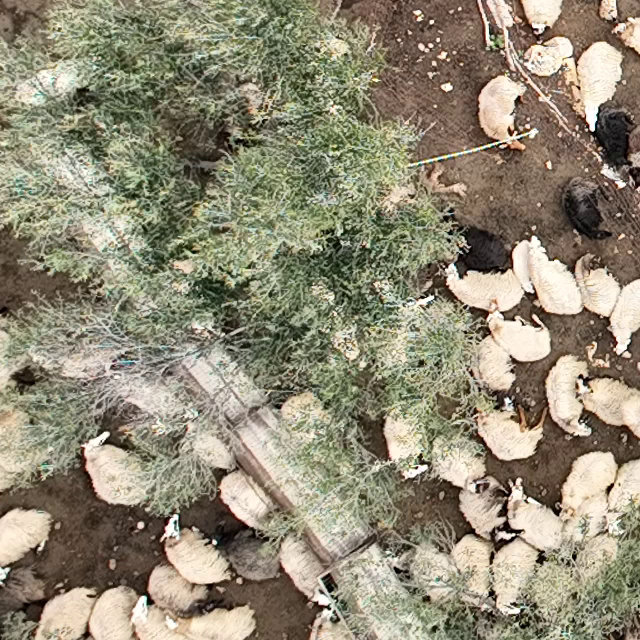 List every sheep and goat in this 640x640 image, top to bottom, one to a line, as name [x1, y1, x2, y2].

sheep [520, 0, 565, 35]
sheep [610, 18, 639, 60]
sheep [577, 42, 622, 129]
sheep [15, 52, 105, 109]
sheep [478, 77, 525, 147]
sheep [600, 103, 634, 168]
sheep [626, 123, 639, 187]
sheep [561, 175, 613, 239]
sheep [441, 207, 507, 270]
sheep [528, 234, 584, 316]
sheep [511, 238, 538, 293]
sheep [575, 254, 620, 319]
sheep [445, 266, 524, 313]
sheep [373, 276, 435, 377]
sheep [611, 276, 639, 355]
sheep [310, 281, 361, 362]
sheep [486, 297, 552, 361]
sheep [2, 330, 32, 389]
sheep [477, 336, 516, 392]
sheep [36, 346, 130, 381]
sheep [545, 356, 592, 436]
sheep [117, 375, 193, 431]
sheep [582, 377, 639, 450]
sheep [281, 390, 331, 453]
sheep [477, 401, 544, 462]
sheep [1, 402, 32, 447]
sheep [380, 403, 428, 477]
sheep [182, 409, 235, 470]
sheep [433, 430, 488, 494]
sheep [80, 433, 150, 507]
sheep [3, 435, 53, 494]
sheep [560, 451, 618, 521]
sheep [603, 456, 639, 531]
sheep [214, 471, 289, 536]
sheep [460, 475, 516, 541]
sheep [507, 478, 564, 552]
sheep [559, 490, 607, 559]
sheep [2, 508, 51, 572]
sheep [159, 514, 231, 583]
sheep [215, 527, 281, 579]
sheep [278, 529, 334, 604]
sheep [453, 534, 492, 605]
sheep [573, 536, 620, 585]
sheep [492, 540, 541, 614]
sheep [405, 542, 463, 605]
sheep [535, 558, 573, 617]
sheep [145, 565, 209, 615]
sheep [38, 585, 97, 638]
sheep [89, 585, 136, 638]
sheep [131, 596, 178, 635]
sheep [170, 601, 255, 639]
sheep [313, 606, 351, 632]